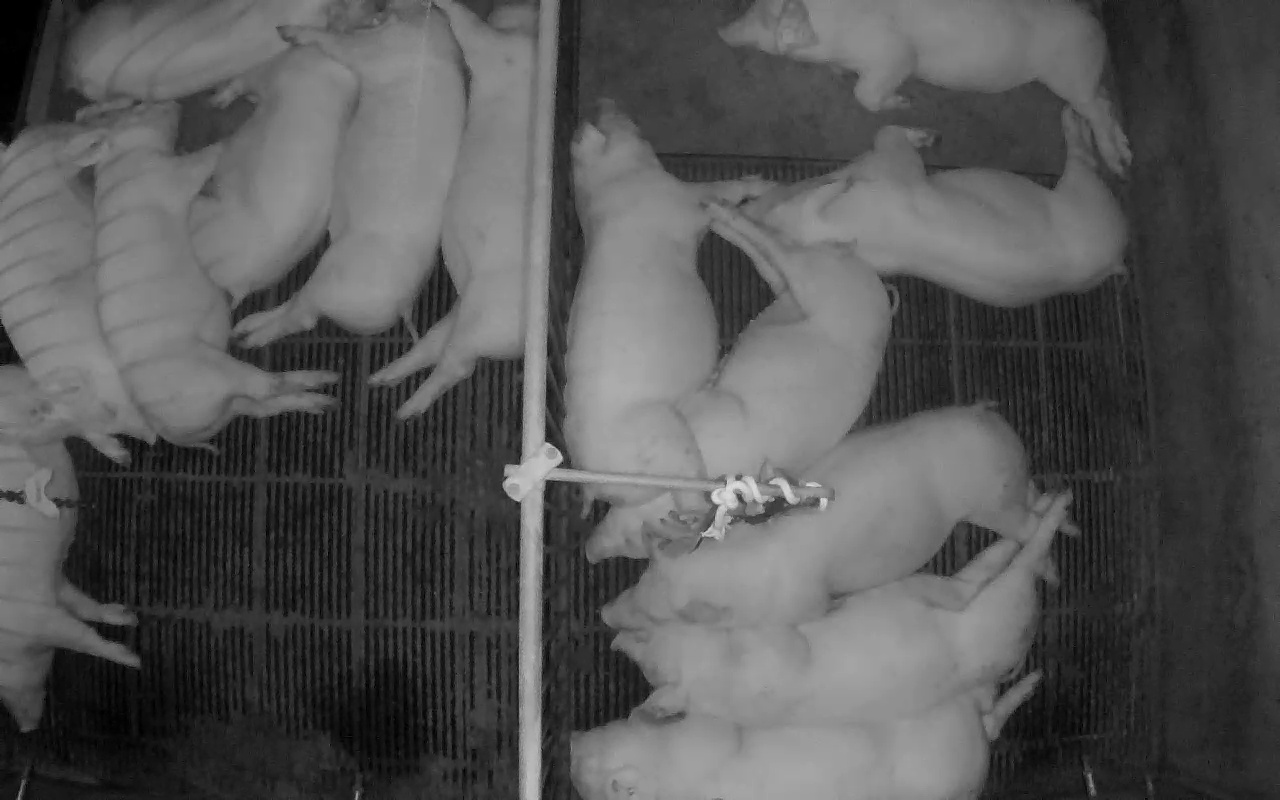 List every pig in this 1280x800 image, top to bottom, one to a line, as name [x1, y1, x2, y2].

pig [57, 0, 378, 104]
pig [367, 0, 542, 420]
pig [715, 0, 1133, 179]
pig [187, 1, 402, 312]
pig [232, 2, 470, 351]
pig [562, 94, 782, 515]
pig [0, 95, 158, 469]
pig [64, 100, 344, 455]
pig [737, 104, 1130, 309]
pig [584, 200, 901, 566]
pig [0, 365, 142, 735]
pig [600, 401, 1080, 631]
pig [609, 486, 1074, 725]
pig [569, 668, 1045, 798]